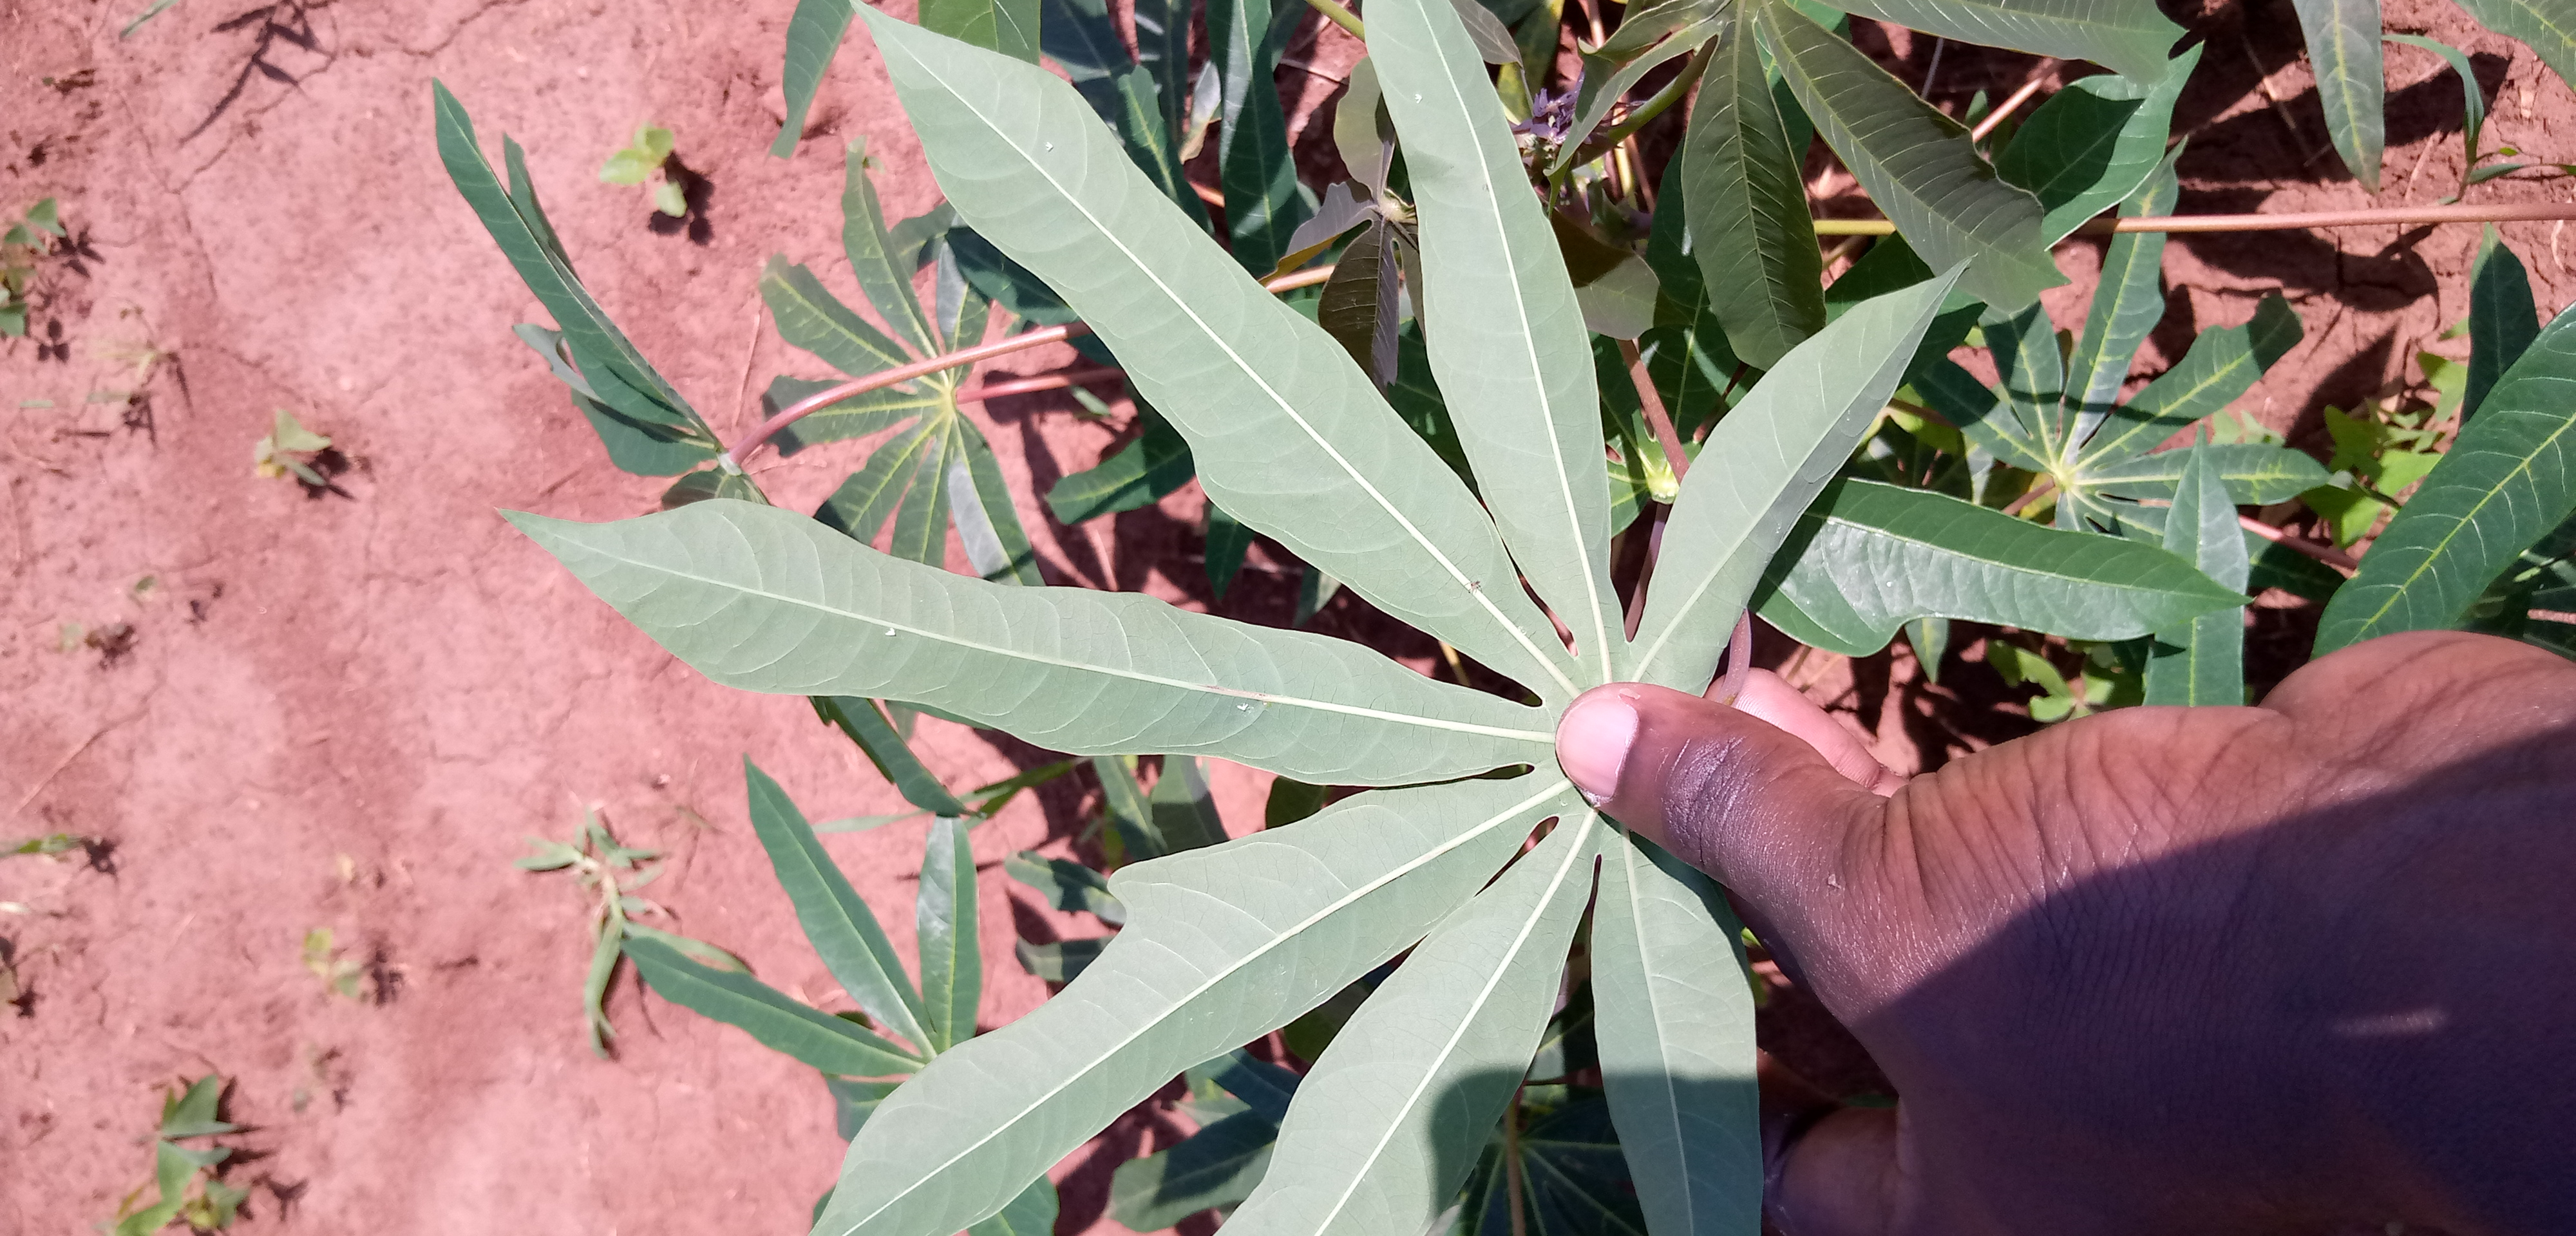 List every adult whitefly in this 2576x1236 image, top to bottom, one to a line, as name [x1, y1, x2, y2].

whitefly [1410, 90, 1425, 105]
whitefly [1040, 140, 1055, 154]
whitefly [882, 626, 898, 640]
whitefly [1235, 699, 1251, 713]